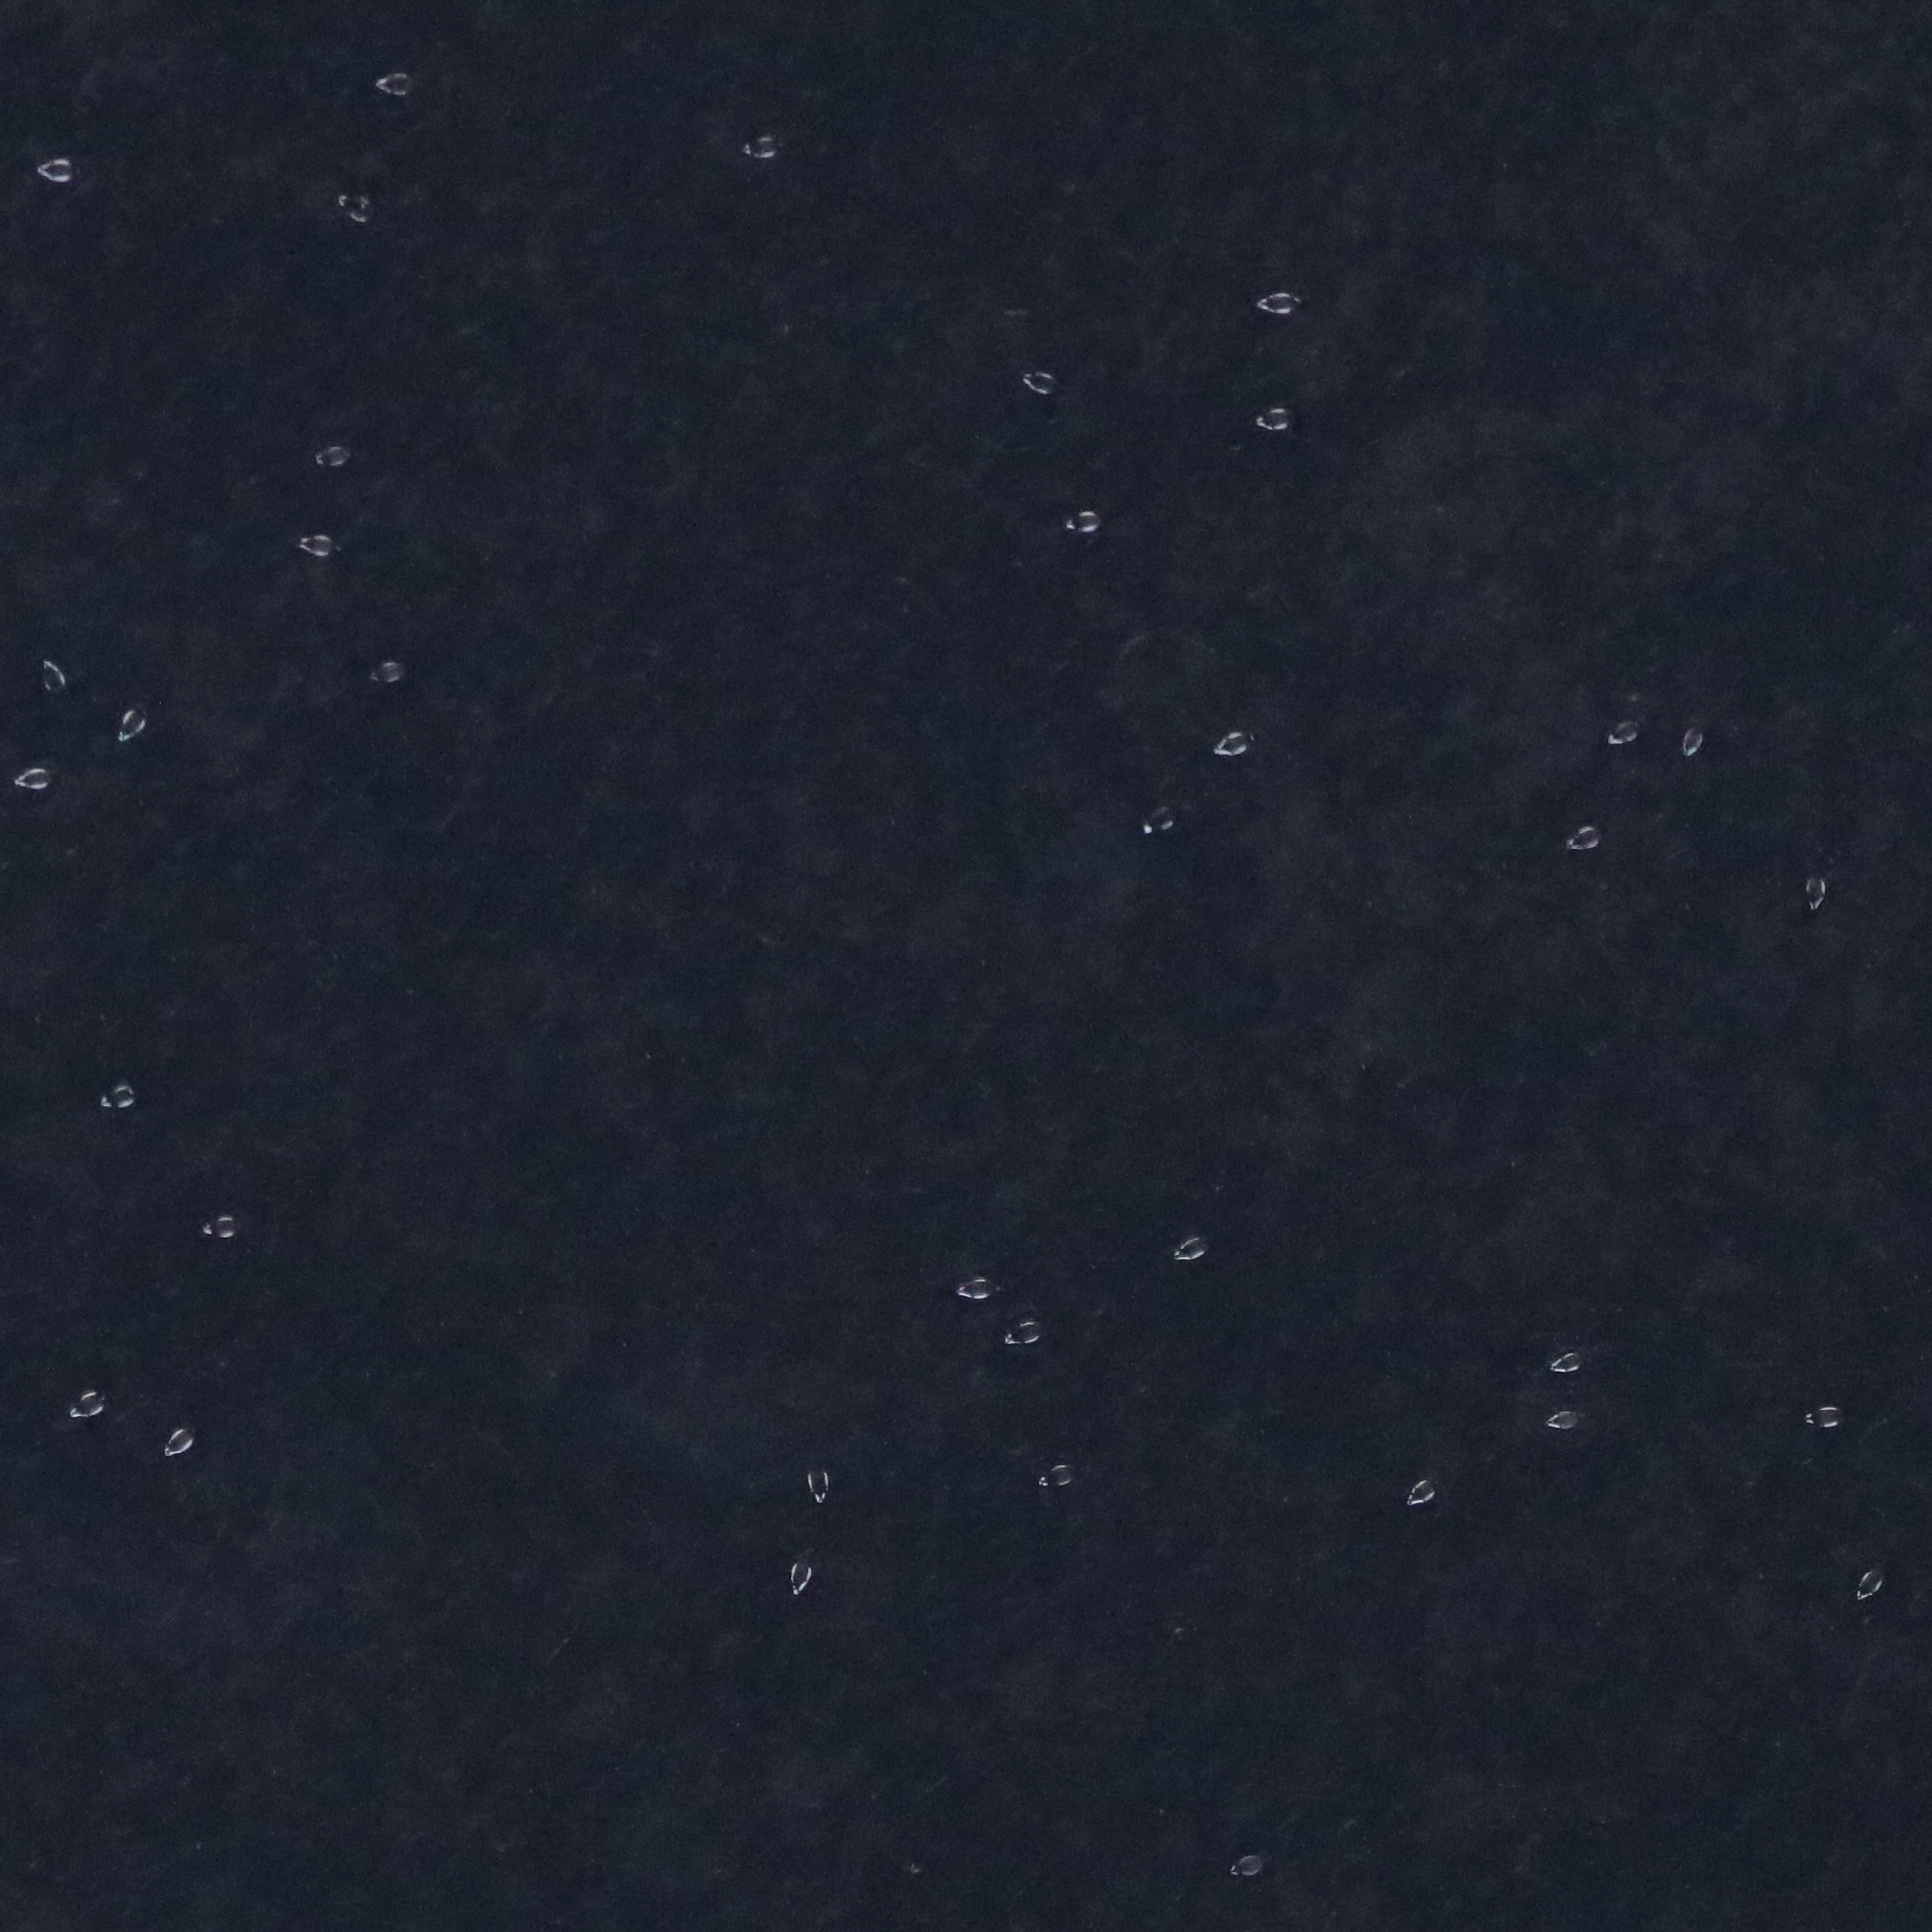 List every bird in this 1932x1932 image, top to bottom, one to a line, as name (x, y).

brant (396, 83)
brant (763, 147)
brant (58, 170)
brant (357, 208)
brant (1281, 303)
brant (1043, 382)
brant (1276, 419)
brant (333, 454)
brant (1085, 522)
brant (320, 546)
brant (389, 671)
brant (52, 679)
brant (132, 723)
brant (1626, 731)
brant (1691, 738)
brant (1235, 741)
brant (36, 779)
brant (1162, 819)
brant (1586, 837)
brant (1817, 890)
brant (120, 1097)
brant (222, 1226)
brant (1192, 1249)
brant (977, 1289)
brant (1026, 1333)
brant (1568, 1363)
brant (89, 1403)
brant (1826, 1418)
brant (1568, 1420)
brant (179, 1442)
brant (1058, 1476)
brant (816, 1483)
brant (1422, 1491)
brant (800, 1577)
brant (1871, 1583)
brant (1250, 1865)